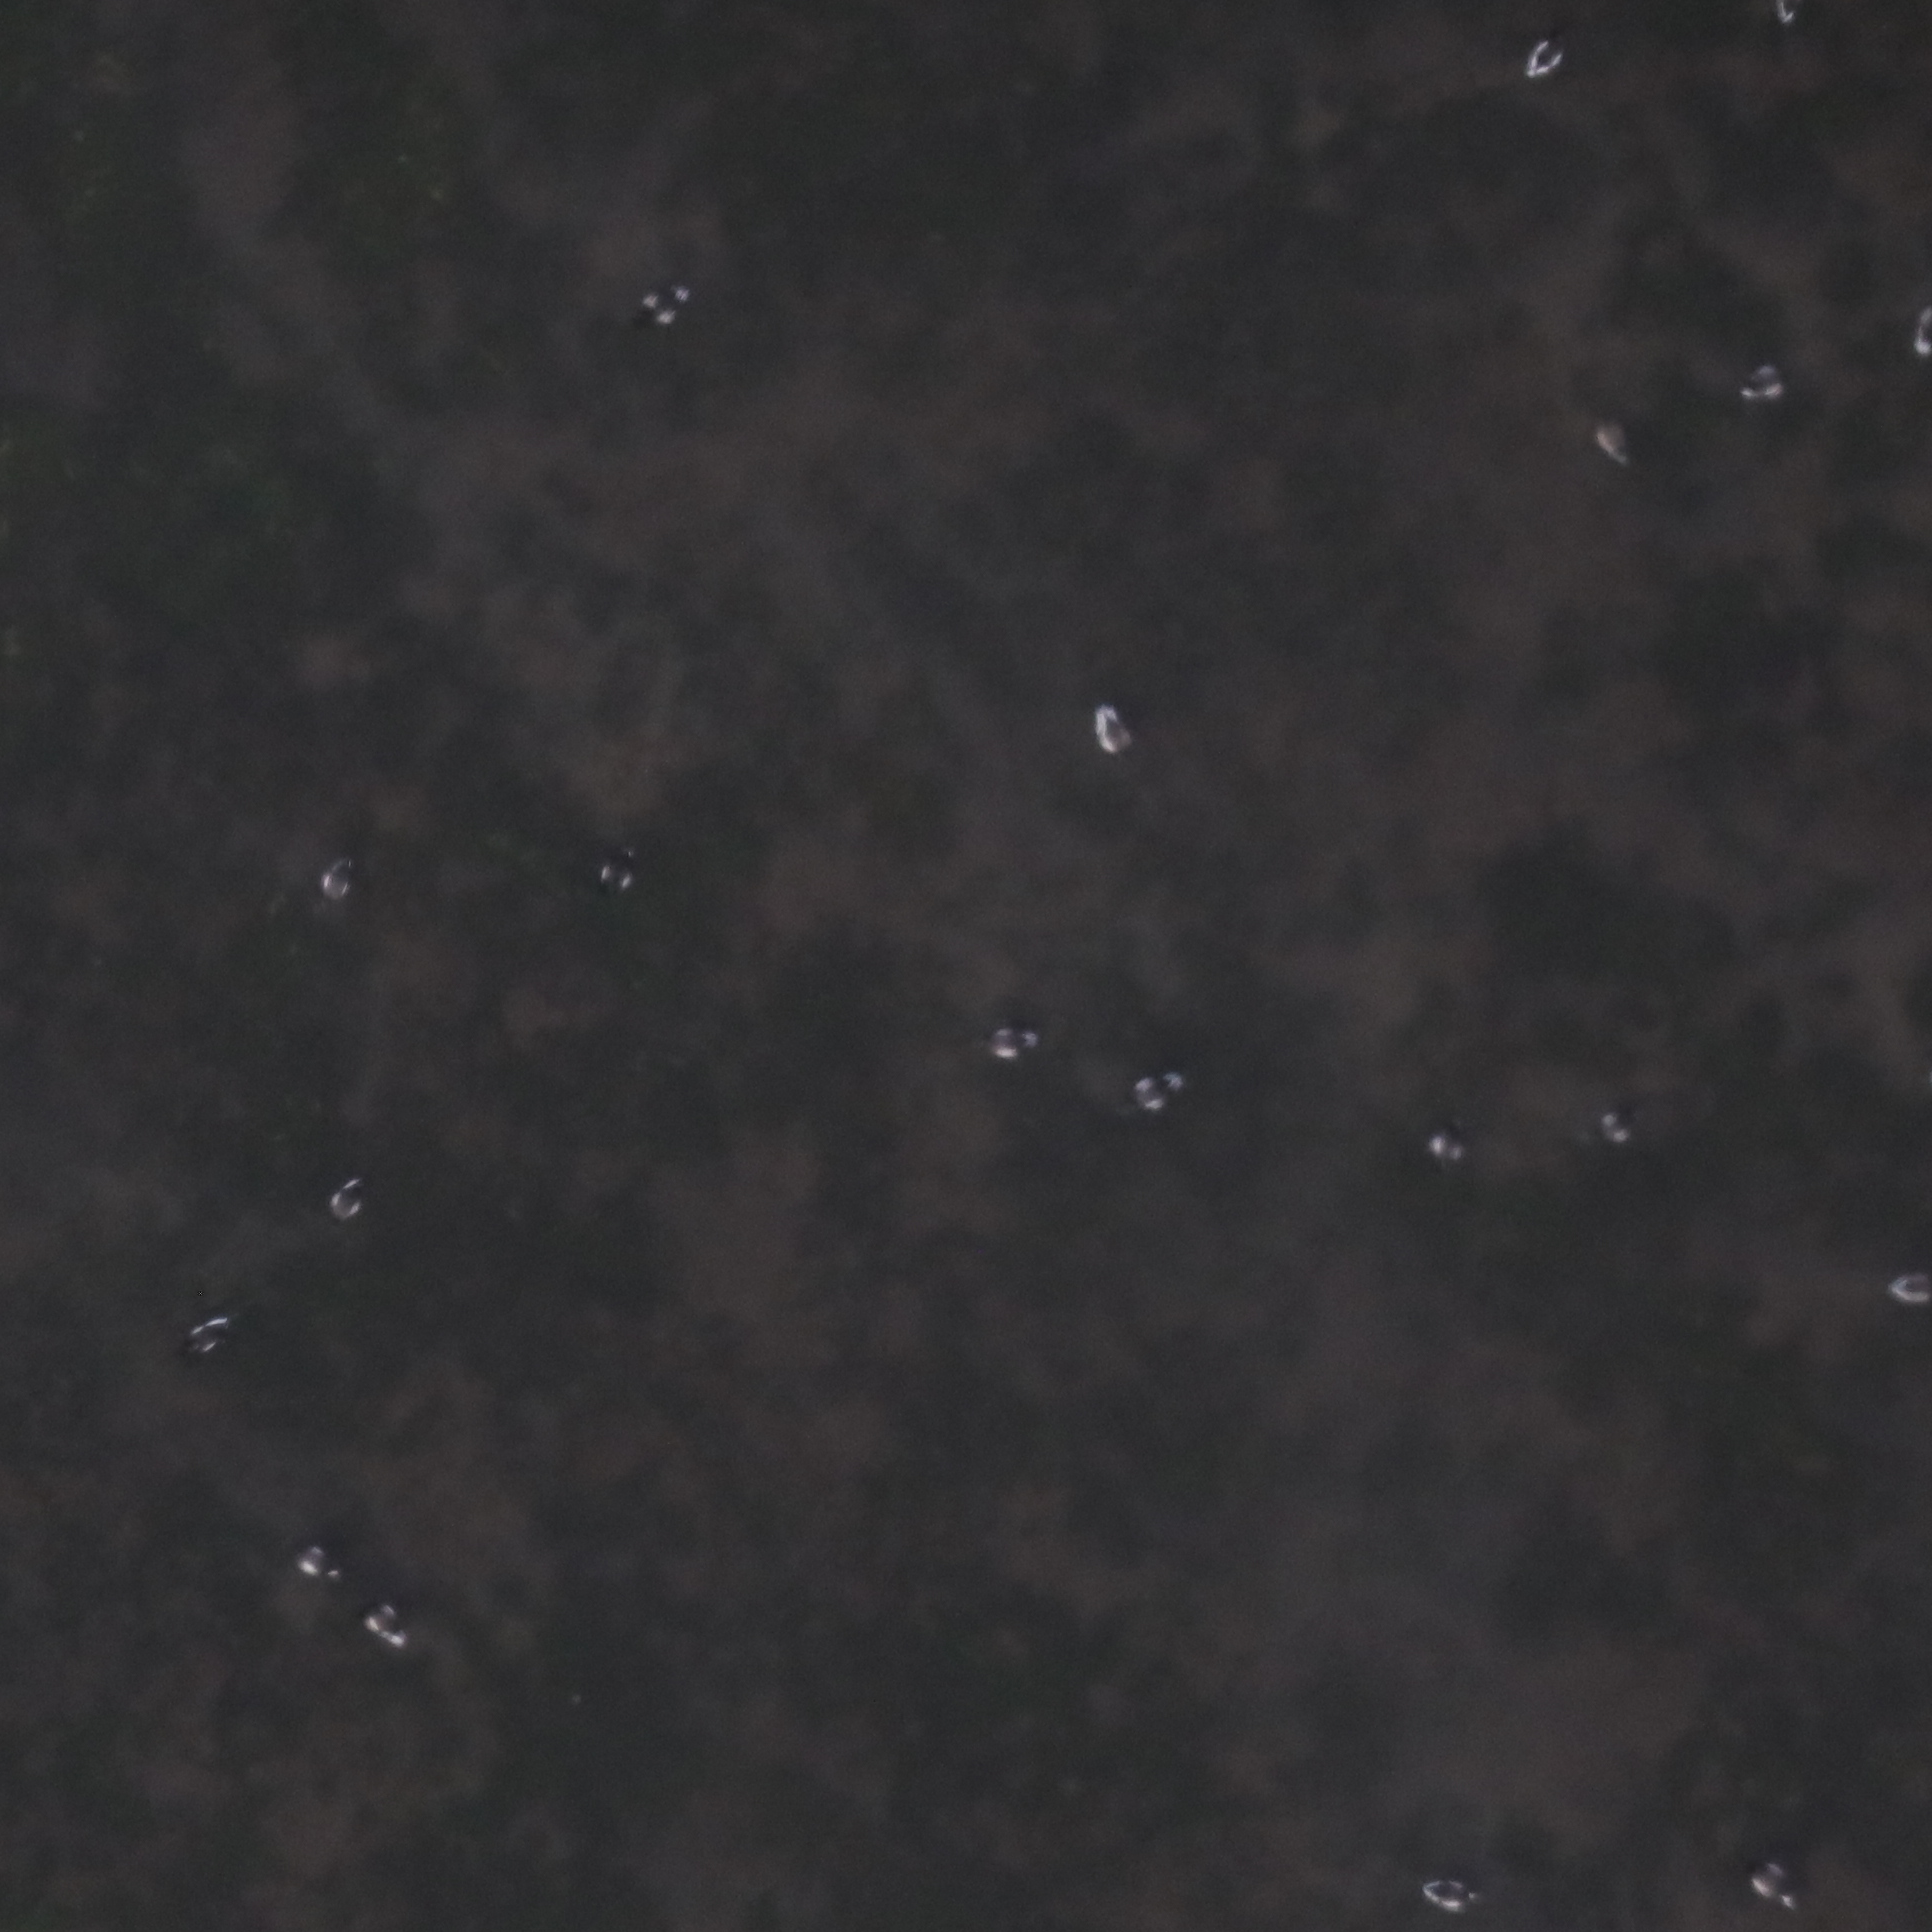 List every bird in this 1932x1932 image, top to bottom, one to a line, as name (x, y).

brant (1546, 52)
brant (667, 308)
brant (1762, 384)
brant (1612, 440)
brant (1119, 738)
brant (618, 873)
brant (335, 885)
brant (1008, 1041)
brant (1154, 1094)
brant (1611, 1128)
brant (1449, 1149)
brant (345, 1200)
brant (1917, 1289)
brant (204, 1337)
brant (313, 1563)
brant (383, 1620)
brant (1769, 1881)
brant (1452, 1892)